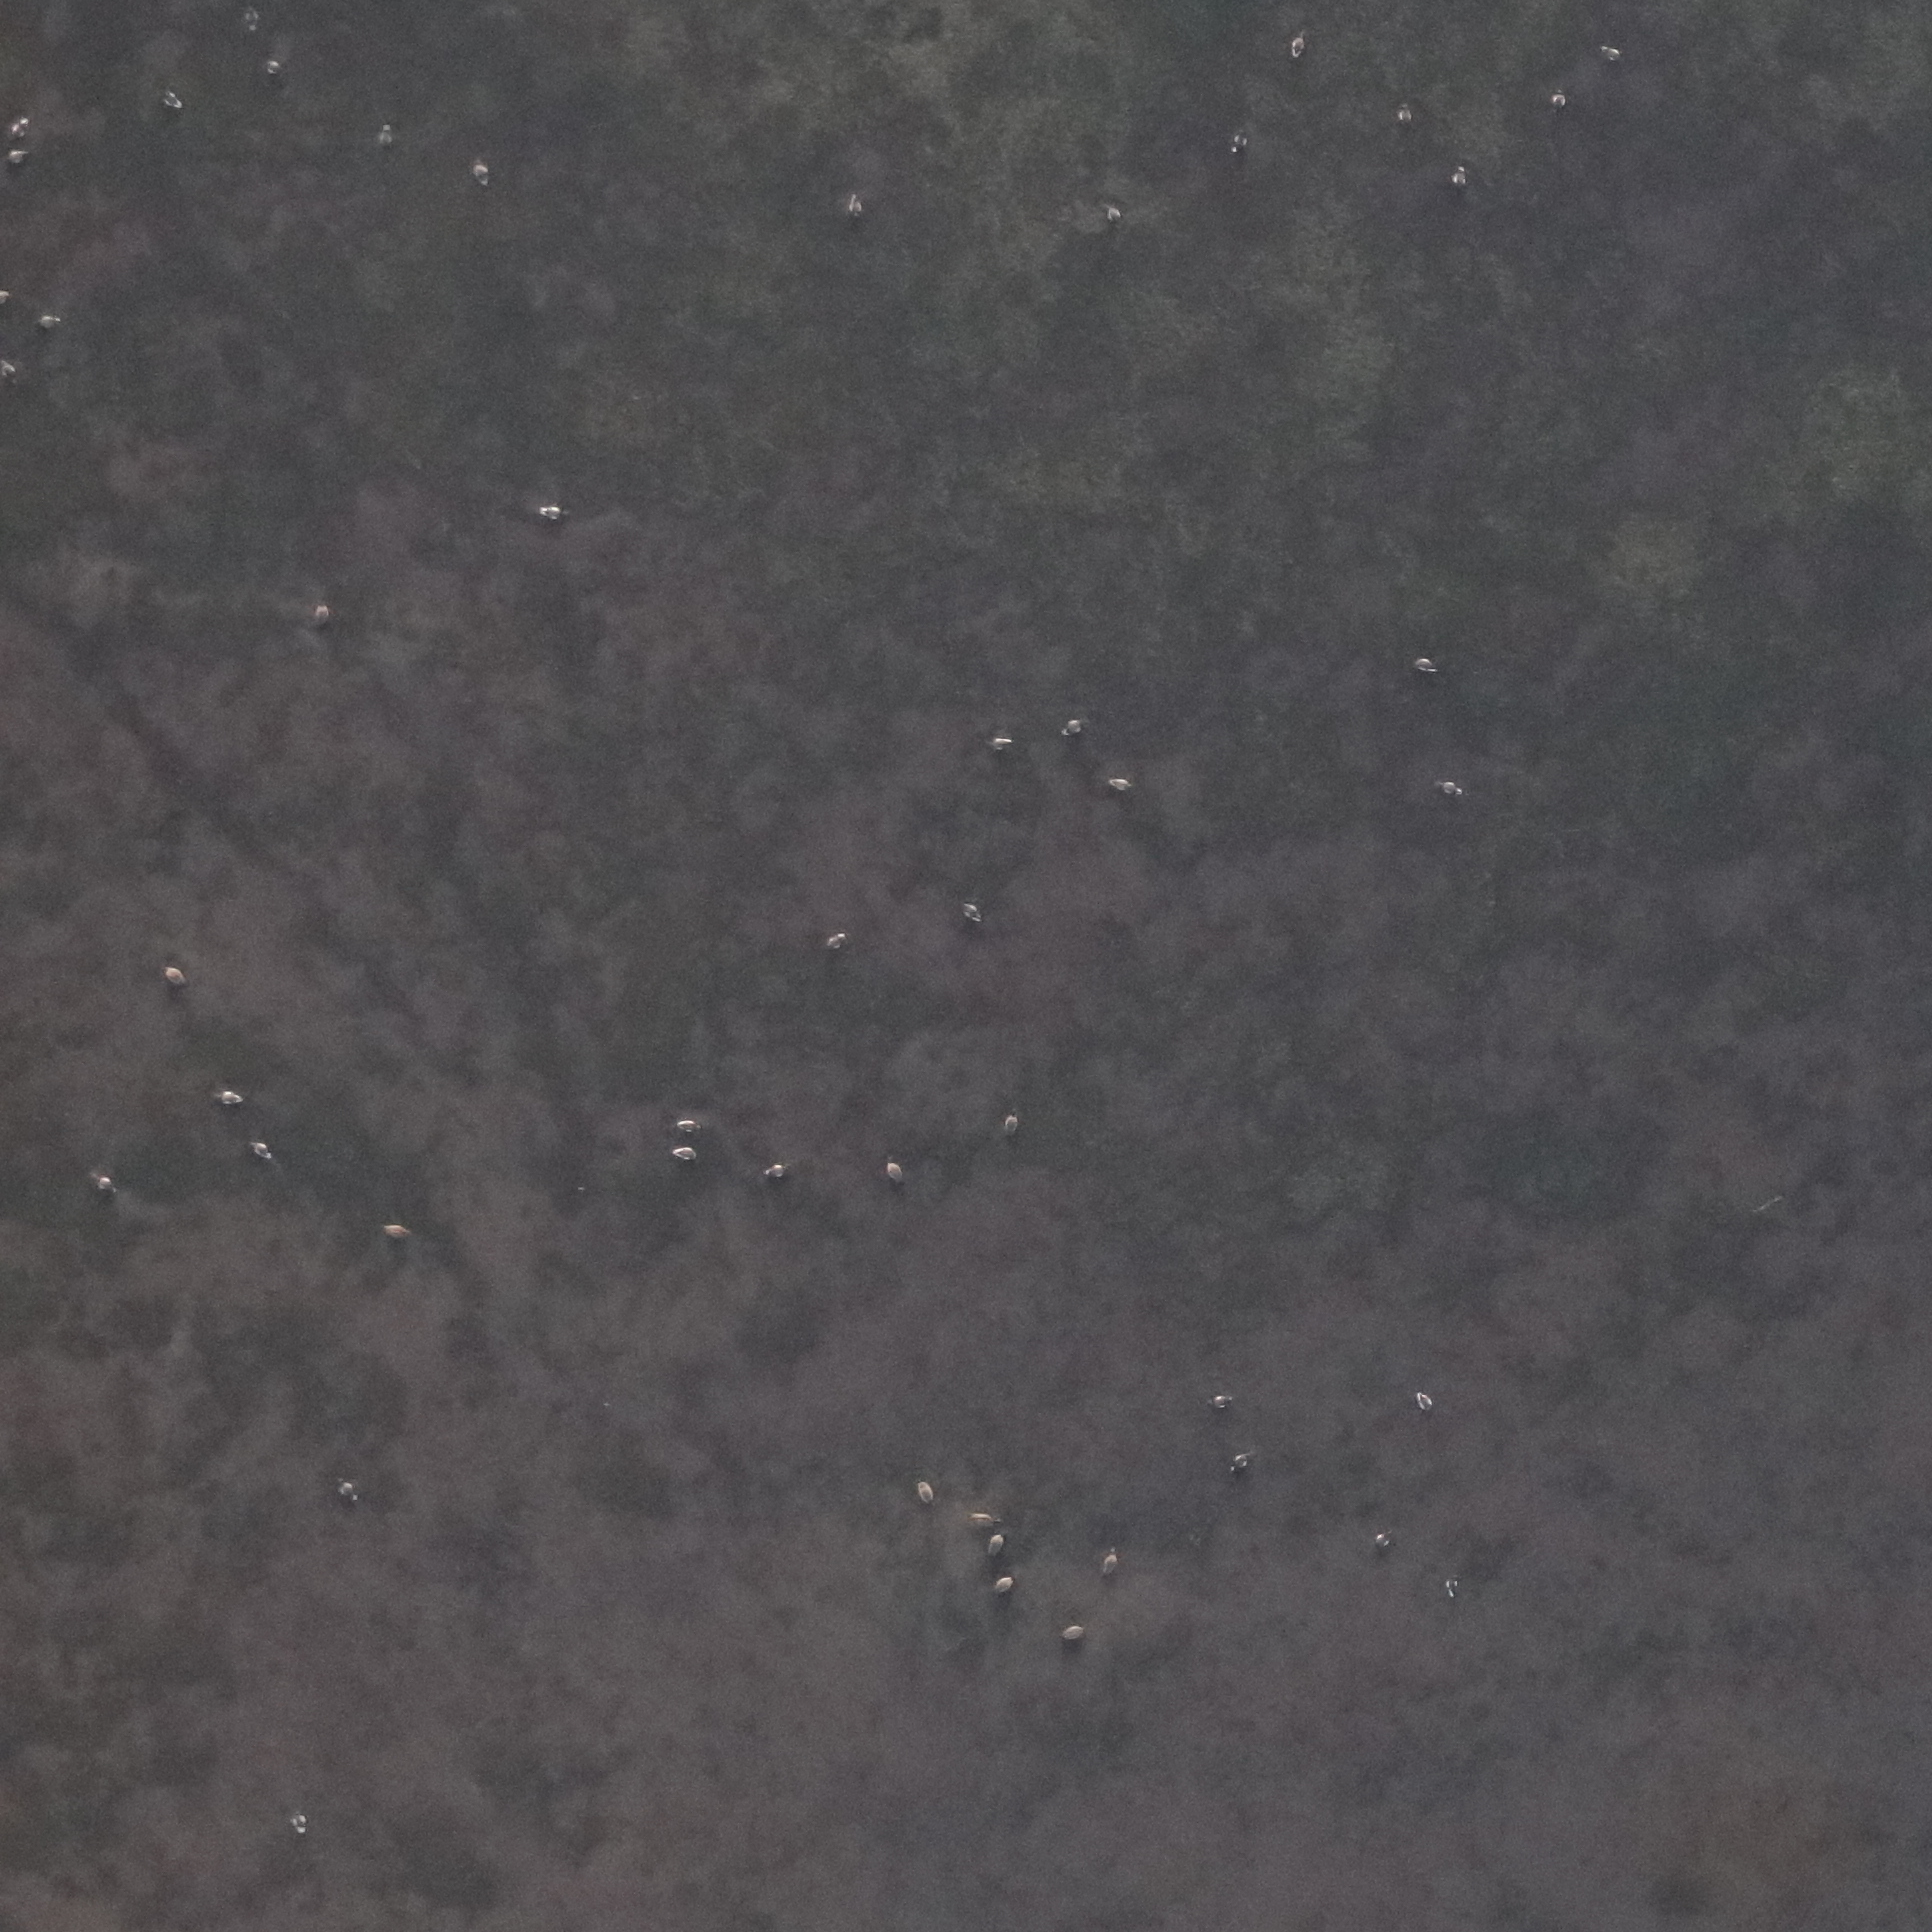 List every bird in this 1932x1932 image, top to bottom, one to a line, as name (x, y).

brant (253, 19)
brant (1297, 49)
brant (1612, 54)
brant (272, 65)
brant (168, 97)
brant (1558, 100)
brant (1405, 116)
brant (21, 128)
brant (385, 137)
brant (1241, 141)
brant (15, 156)
brant (481, 173)
brant (1461, 180)
brant (855, 205)
brant (1112, 213)
brant (48, 322)
brant (10, 372)
brant (552, 512)
Canada goose (321, 613)
brant (1425, 665)
brant (1074, 727)
brant (1001, 743)
brant (1121, 785)
brant (1451, 788)
brant (972, 913)
brant (836, 941)
Canada goose (174, 976)
brant (228, 1098)
Canada goose (1010, 1120)
brant (688, 1125)
brant (262, 1150)
brant (685, 1153)
brant (777, 1170)
Canada goose (894, 1171)
brant (105, 1185)
Canada goose (396, 1230)
brant (1220, 1401)
brant (1425, 1402)
brant (1240, 1462)
brant (347, 1488)
Canada goose (926, 1493)
Canada goose (983, 1521)
brant (1381, 1539)
Canada goose (995, 1546)
Canada goose (1108, 1562)
Canada goose (1004, 1585)
Canada goose (1073, 1632)
brant (299, 1822)